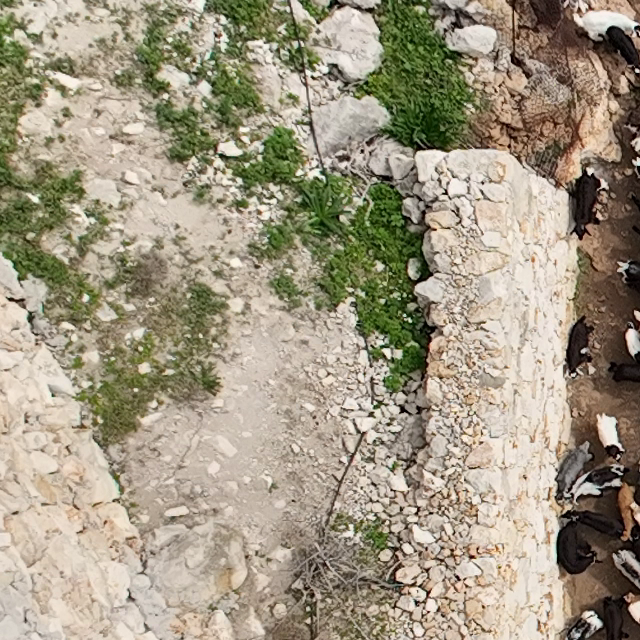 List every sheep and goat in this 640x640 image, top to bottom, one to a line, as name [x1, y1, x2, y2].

goat [572, 10, 639, 41]
goat [605, 26, 639, 72]
goat [624, 72, 639, 134]
goat [628, 85, 639, 159]
goat [631, 160, 639, 203]
goat [567, 168, 603, 242]
goat [628, 195, 639, 228]
goat [630, 225, 639, 257]
goat [616, 258, 639, 295]
goat [628, 281, 639, 318]
goat [634, 308, 639, 354]
goat [563, 317, 593, 380]
goat [622, 321, 639, 363]
goat [610, 358, 639, 383]
goat [592, 412, 625, 457]
goat [554, 441, 592, 497]
goat [561, 465, 626, 505]
goat [620, 483, 637, 539]
goat [632, 503, 639, 556]
goat [558, 511, 622, 537]
goat [557, 524, 598, 577]
goat [604, 539, 639, 605]
goat [631, 540, 639, 593]
goat [623, 592, 639, 639]
goat [597, 597, 629, 639]
goat [551, 610, 604, 639]